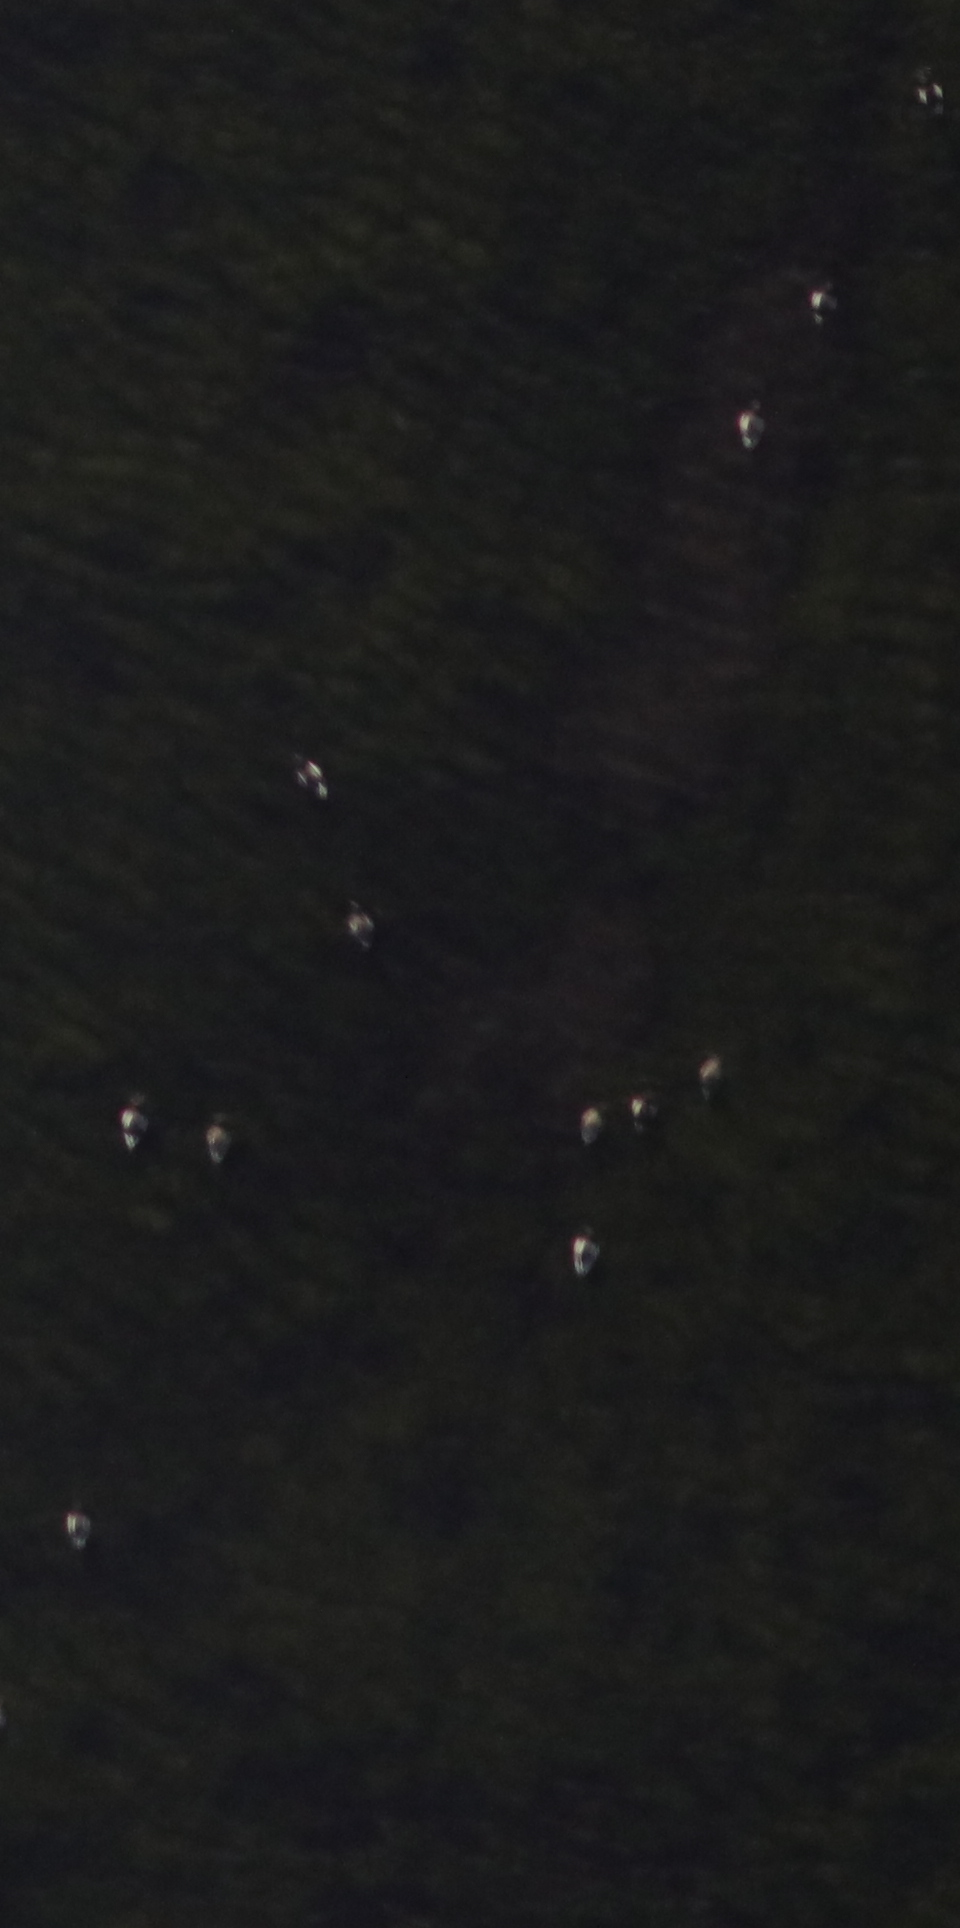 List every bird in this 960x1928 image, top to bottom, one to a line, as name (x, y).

brant (936, 95)
brant (825, 306)
brant (752, 427)
brant (308, 777)
brant (360, 925)
brant (712, 1072)
brant (647, 1110)
brant (588, 1118)
brant (134, 1125)
brant (224, 1138)
brant (586, 1250)
brant (73, 1528)